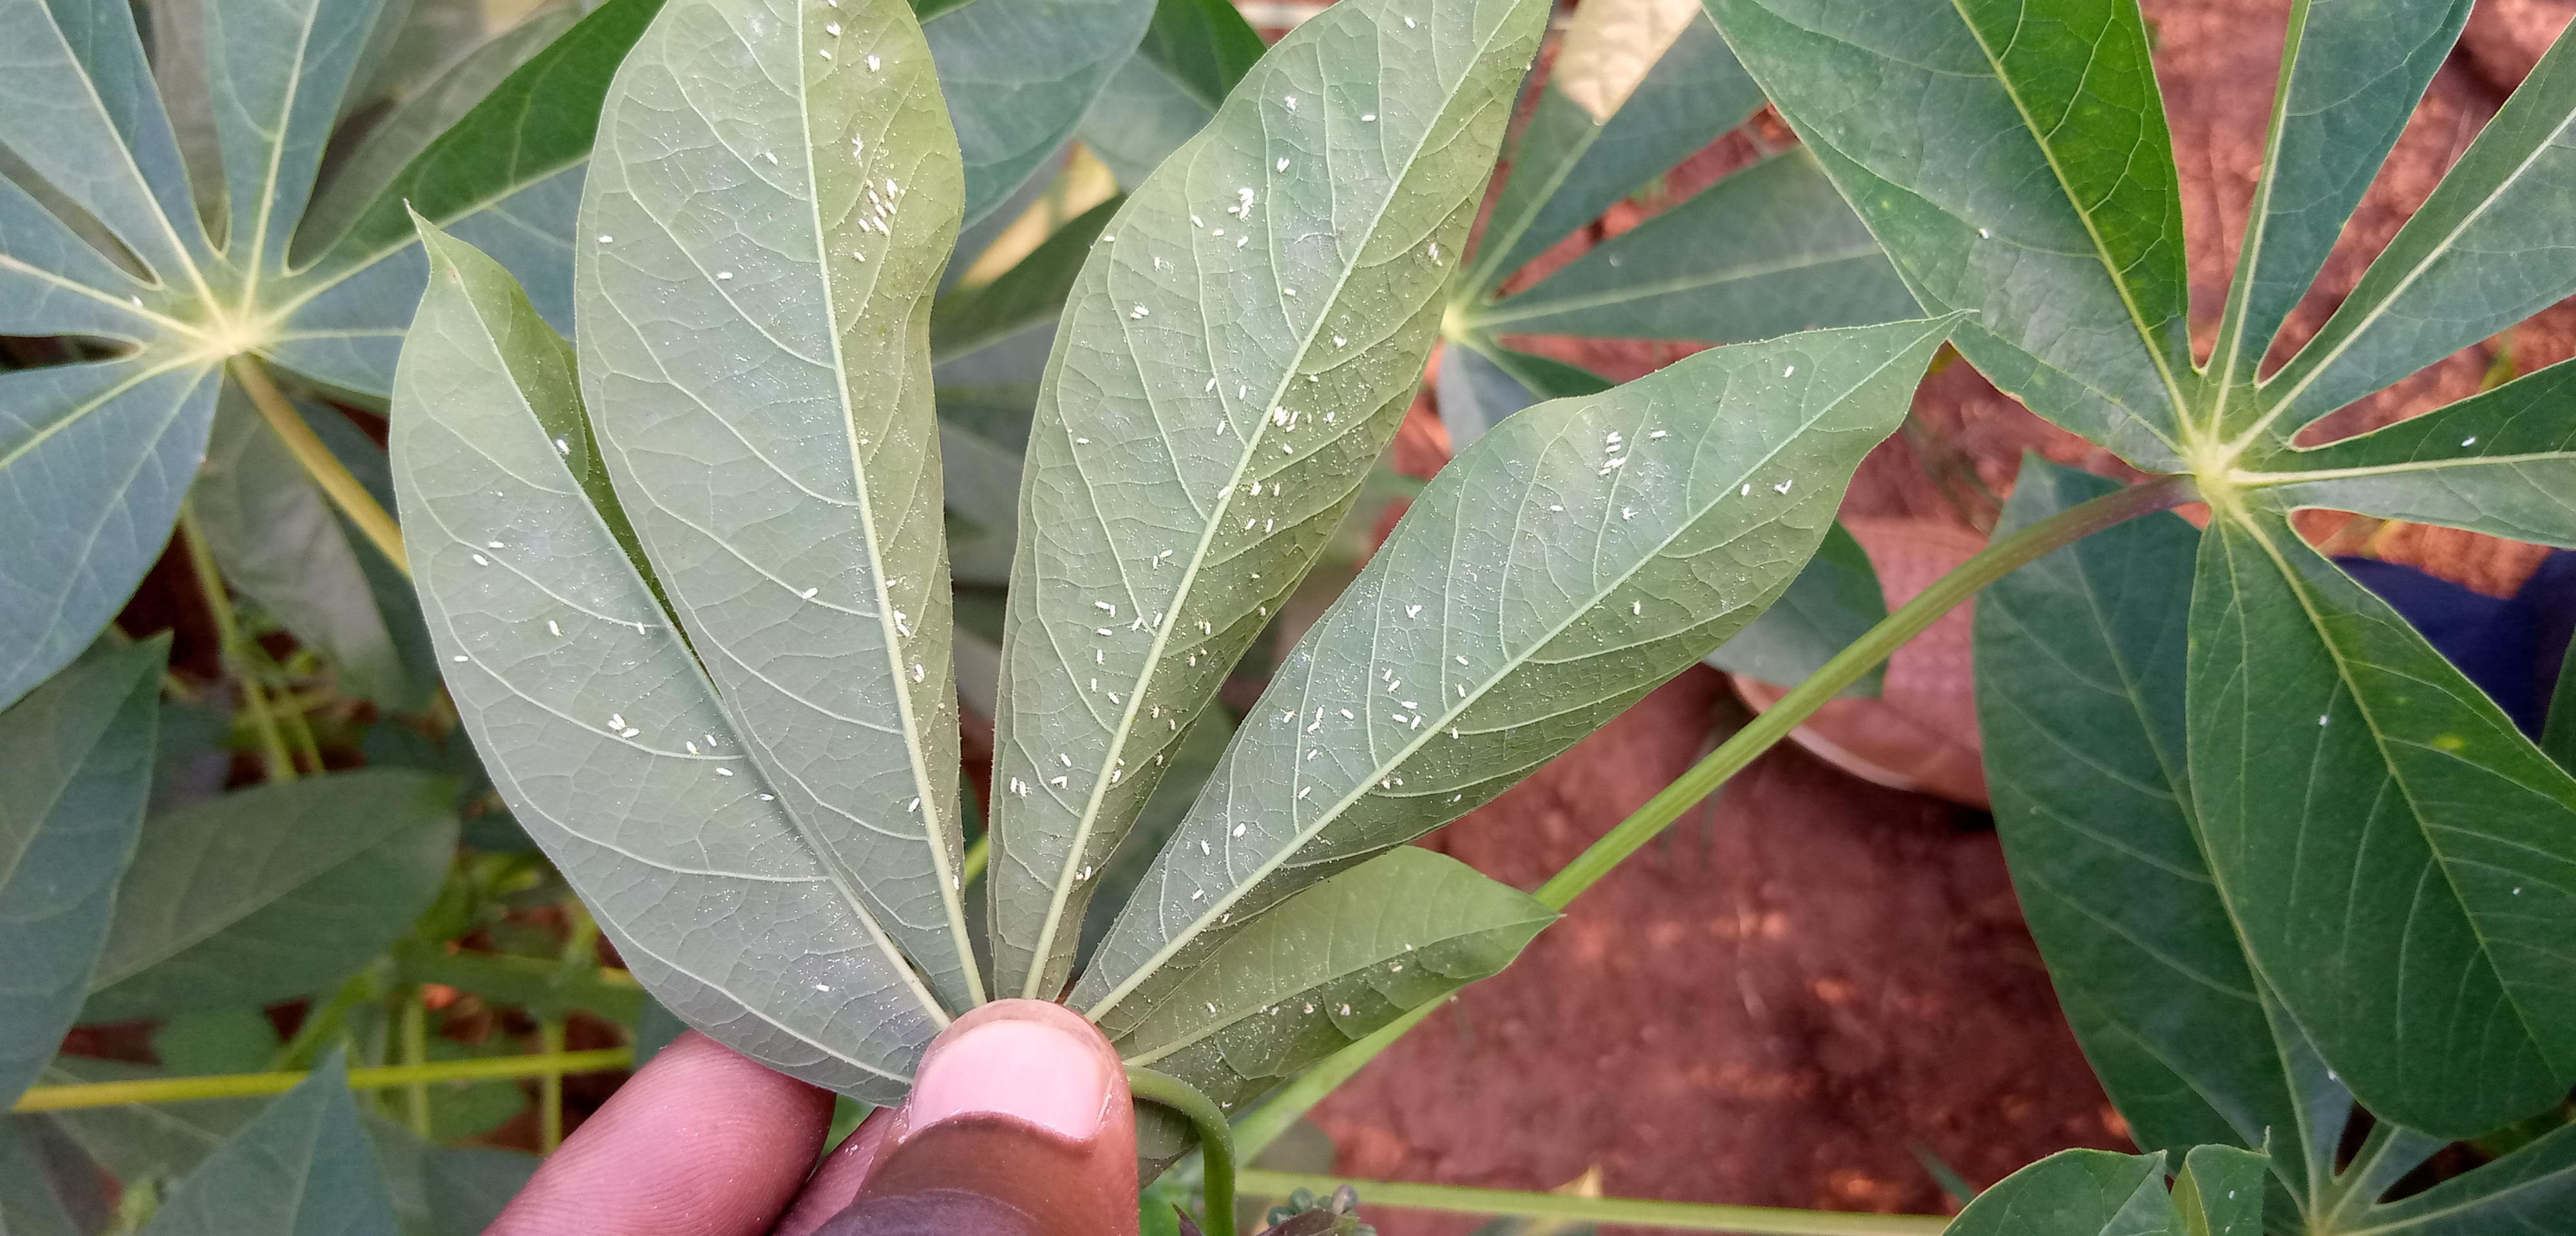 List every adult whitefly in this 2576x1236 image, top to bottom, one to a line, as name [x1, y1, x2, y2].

whitefly [827, 1, 839, 8]
whitefly [1402, 15, 1419, 31]
whitefly [832, 22, 842, 32]
whitefly [824, 23, 840, 37]
whitefly [819, 48, 834, 63]
whitefly [867, 53, 876, 75]
whitefly [875, 56, 882, 71]
whitefly [1525, 63, 1532, 71]
whitefly [1282, 93, 1298, 111]
whitefly [1357, 114, 1378, 122]
whitefly [850, 131, 866, 158]
whitefly [763, 150, 779, 166]
whitefly [1277, 156, 1283, 171]
whitefly [1280, 158, 1290, 174]
whitefly [886, 176, 900, 191]
whitefly [1236, 187, 1255, 194]
whitefly [900, 188, 907, 198]
whitefly [868, 189, 880, 204]
whitefly [888, 190, 896, 201]
whitefly [1240, 194, 1256, 200]
whitefly [1242, 198, 1255, 207]
whitefly [885, 201, 900, 216]
whitefly [875, 203, 887, 218]
whitefly [1226, 204, 1240, 213]
whitefly [1240, 206, 1251, 220]
whitefly [1190, 213, 1205, 229]
whitefly [872, 215, 892, 237]
whitefly [857, 216, 872, 234]
whitefly [1976, 225, 1992, 241]
whitefly [1209, 227, 1226, 238]
whitefly [594, 233, 614, 246]
whitefly [1102, 234, 1118, 245]
whitefly [1235, 236, 1251, 251]
whitefly [1426, 243, 1436, 257]
whitefly [1432, 248, 1439, 263]
whitefly [851, 250, 867, 264]
whitefly [1153, 255, 1161, 270]
whitefly [1435, 259, 1443, 267]
whitefly [716, 270, 735, 281]
whitefly [1281, 285, 1298, 299]
whitefly [129, 292, 144, 308]
whitefly [1133, 305, 1151, 316]
whitefly [1128, 311, 1144, 320]
whitefly [1331, 334, 1349, 355]
whitefly [1781, 362, 1797, 379]
whitefly [1307, 373, 1320, 384]
whitefly [1204, 375, 1217, 393]
whitefly [1236, 381, 1247, 402]
whitefly [1271, 406, 1283, 422]
whitefly [1291, 410, 1299, 426]
whitefly [1325, 411, 1337, 427]
whitefly [1305, 411, 1315, 426]
whitefly [1276, 415, 1289, 426]
whitefly [1215, 417, 1227, 436]
whitefly [1286, 424, 1296, 434]
whitefly [1649, 427, 1669, 441]
whitefly [1607, 430, 1619, 437]
whitefly [2459, 435, 2478, 447]
whitefly [1073, 436, 1093, 446]
whitefly [1605, 436, 1623, 445]
whitefly [556, 436, 573, 456]
whitefly [1282, 442, 1294, 455]
whitefly [1605, 444, 1622, 454]
whitefly [1613, 455, 1627, 468]
whitefly [1604, 457, 1618, 469]
whitefly [1598, 466, 1613, 476]
whitefly [1771, 477, 1793, 498]
whitefly [1738, 480, 1752, 500]
whitefly [1251, 481, 1262, 498]
whitefly [1273, 481, 1283, 498]
whitefly [1217, 485, 1230, 500]
whitefly [1545, 501, 1566, 513]
whitefly [1620, 505, 1642, 521]
whitefly [1262, 516, 1276, 534]
whitefly [1244, 517, 1257, 532]
whitefly [488, 539, 509, 552]
whitefly [1160, 548, 1173, 560]
whitefly [469, 552, 489, 568]
whitefly [1151, 554, 1159, 570]
whitefly [1249, 571, 1262, 580]
whitefly [885, 577, 897, 588]
whitefly [800, 584, 820, 601]
whitefly [1630, 598, 1642, 619]
whitefly [1094, 599, 1110, 611]
whitefly [1402, 601, 1425, 621]
whitefly [1109, 603, 1118, 619]
whitefly [1258, 605, 1269, 617]
whitefly [892, 608, 902, 623]
whitefly [1151, 611, 1163, 629]
whitefly [900, 612, 907, 621]
whitefly [1131, 615, 1142, 632]
whitefly [547, 618, 563, 637]
whitefly [1197, 619, 1204, 630]
whitefly [636, 620, 650, 636]
whitefly [1204, 620, 1213, 635]
whitefly [896, 623, 912, 638]
whitefly [1096, 626, 1112, 637]
whitefly [1201, 647, 1209, 657]
whitefly [1094, 648, 1105, 664]
whitefly [1454, 653, 1470, 668]
whitefly [453, 654, 471, 663]
whitefly [1187, 654, 1198, 669]
whitefly [915, 663, 927, 680]
whitefly [1384, 668, 1393, 681]
whitefly [913, 673, 922, 683]
whitefly [1089, 675, 1099, 693]
whitefly [1388, 679, 1403, 695]
whitefly [1455, 682, 1468, 700]
whitefly [1107, 690, 1121, 706]
whitefly [1399, 698, 1418, 711]
whitefly [1151, 703, 1161, 720]
whitefly [1314, 704, 1323, 720]
whitefly [1280, 707, 1294, 726]
whitefly [1338, 707, 1356, 721]
whitefly [612, 712, 627, 727]
whitefly [2316, 712, 2330, 727]
whitefly [1391, 713, 1408, 724]
whitefly [1410, 714, 1423, 732]
whitefly [1168, 717, 1177, 733]
whitefly [606, 718, 622, 731]
whitefly [1306, 720, 1321, 735]
whitefly [1450, 724, 1461, 740]
whitefly [622, 727, 640, 740]
whitefly [705, 731, 719, 748]
whitefly [684, 739, 701, 758]
whitefly [1305, 748, 1321, 763]
whitefly [1059, 751, 1073, 767]
whitefly [1154, 753, 1163, 768]
whitefly [1117, 756, 1127, 767]
whitefly [715, 765, 735, 778]
whitefly [1110, 768, 1122, 785]
whitefly [1009, 775, 1018, 795]
whitefly [1050, 775, 1064, 785]
whitefly [1394, 775, 1405, 789]
whitefly [1063, 776, 1069, 790]
whitefly [1380, 778, 1392, 792]
whitefly [1019, 780, 1028, 798]
whitefly [1296, 784, 1314, 801]
whitefly [759, 792, 777, 803]
whitefly [1453, 792, 1463, 805]
whitefly [907, 796, 921, 815]
whitefly [1230, 820, 1247, 841]
whitefly [1199, 838, 1212, 856]
whitefly [1084, 863, 1094, 881]
whitefly [1075, 870, 1084, 880]
whitefly [951, 873, 962, 892]
whitefly [2510, 885, 2523, 897]
whitefly [1190, 887, 1207, 903]
whitefly [1220, 911, 1232, 925]
whitefly [1403, 941, 1412, 953]
whitefly [1390, 961, 1403, 973]
whitefly [814, 982, 831, 994]
whitefly [1205, 999, 1220, 1015]
whitefly [1301, 1000, 1316, 1016]
whitefly [1338, 1002, 1354, 1019]
whitefly [1259, 1004, 1269, 1013]
whitefly [1271, 1005, 1280, 1016]
whitefly [2325, 1067, 2338, 1083]
whitefly [1219, 1098, 1234, 1109]
whitefly [2226, 1188, 2237, 1201]
whitefly [2222, 1224, 2234, 1233]